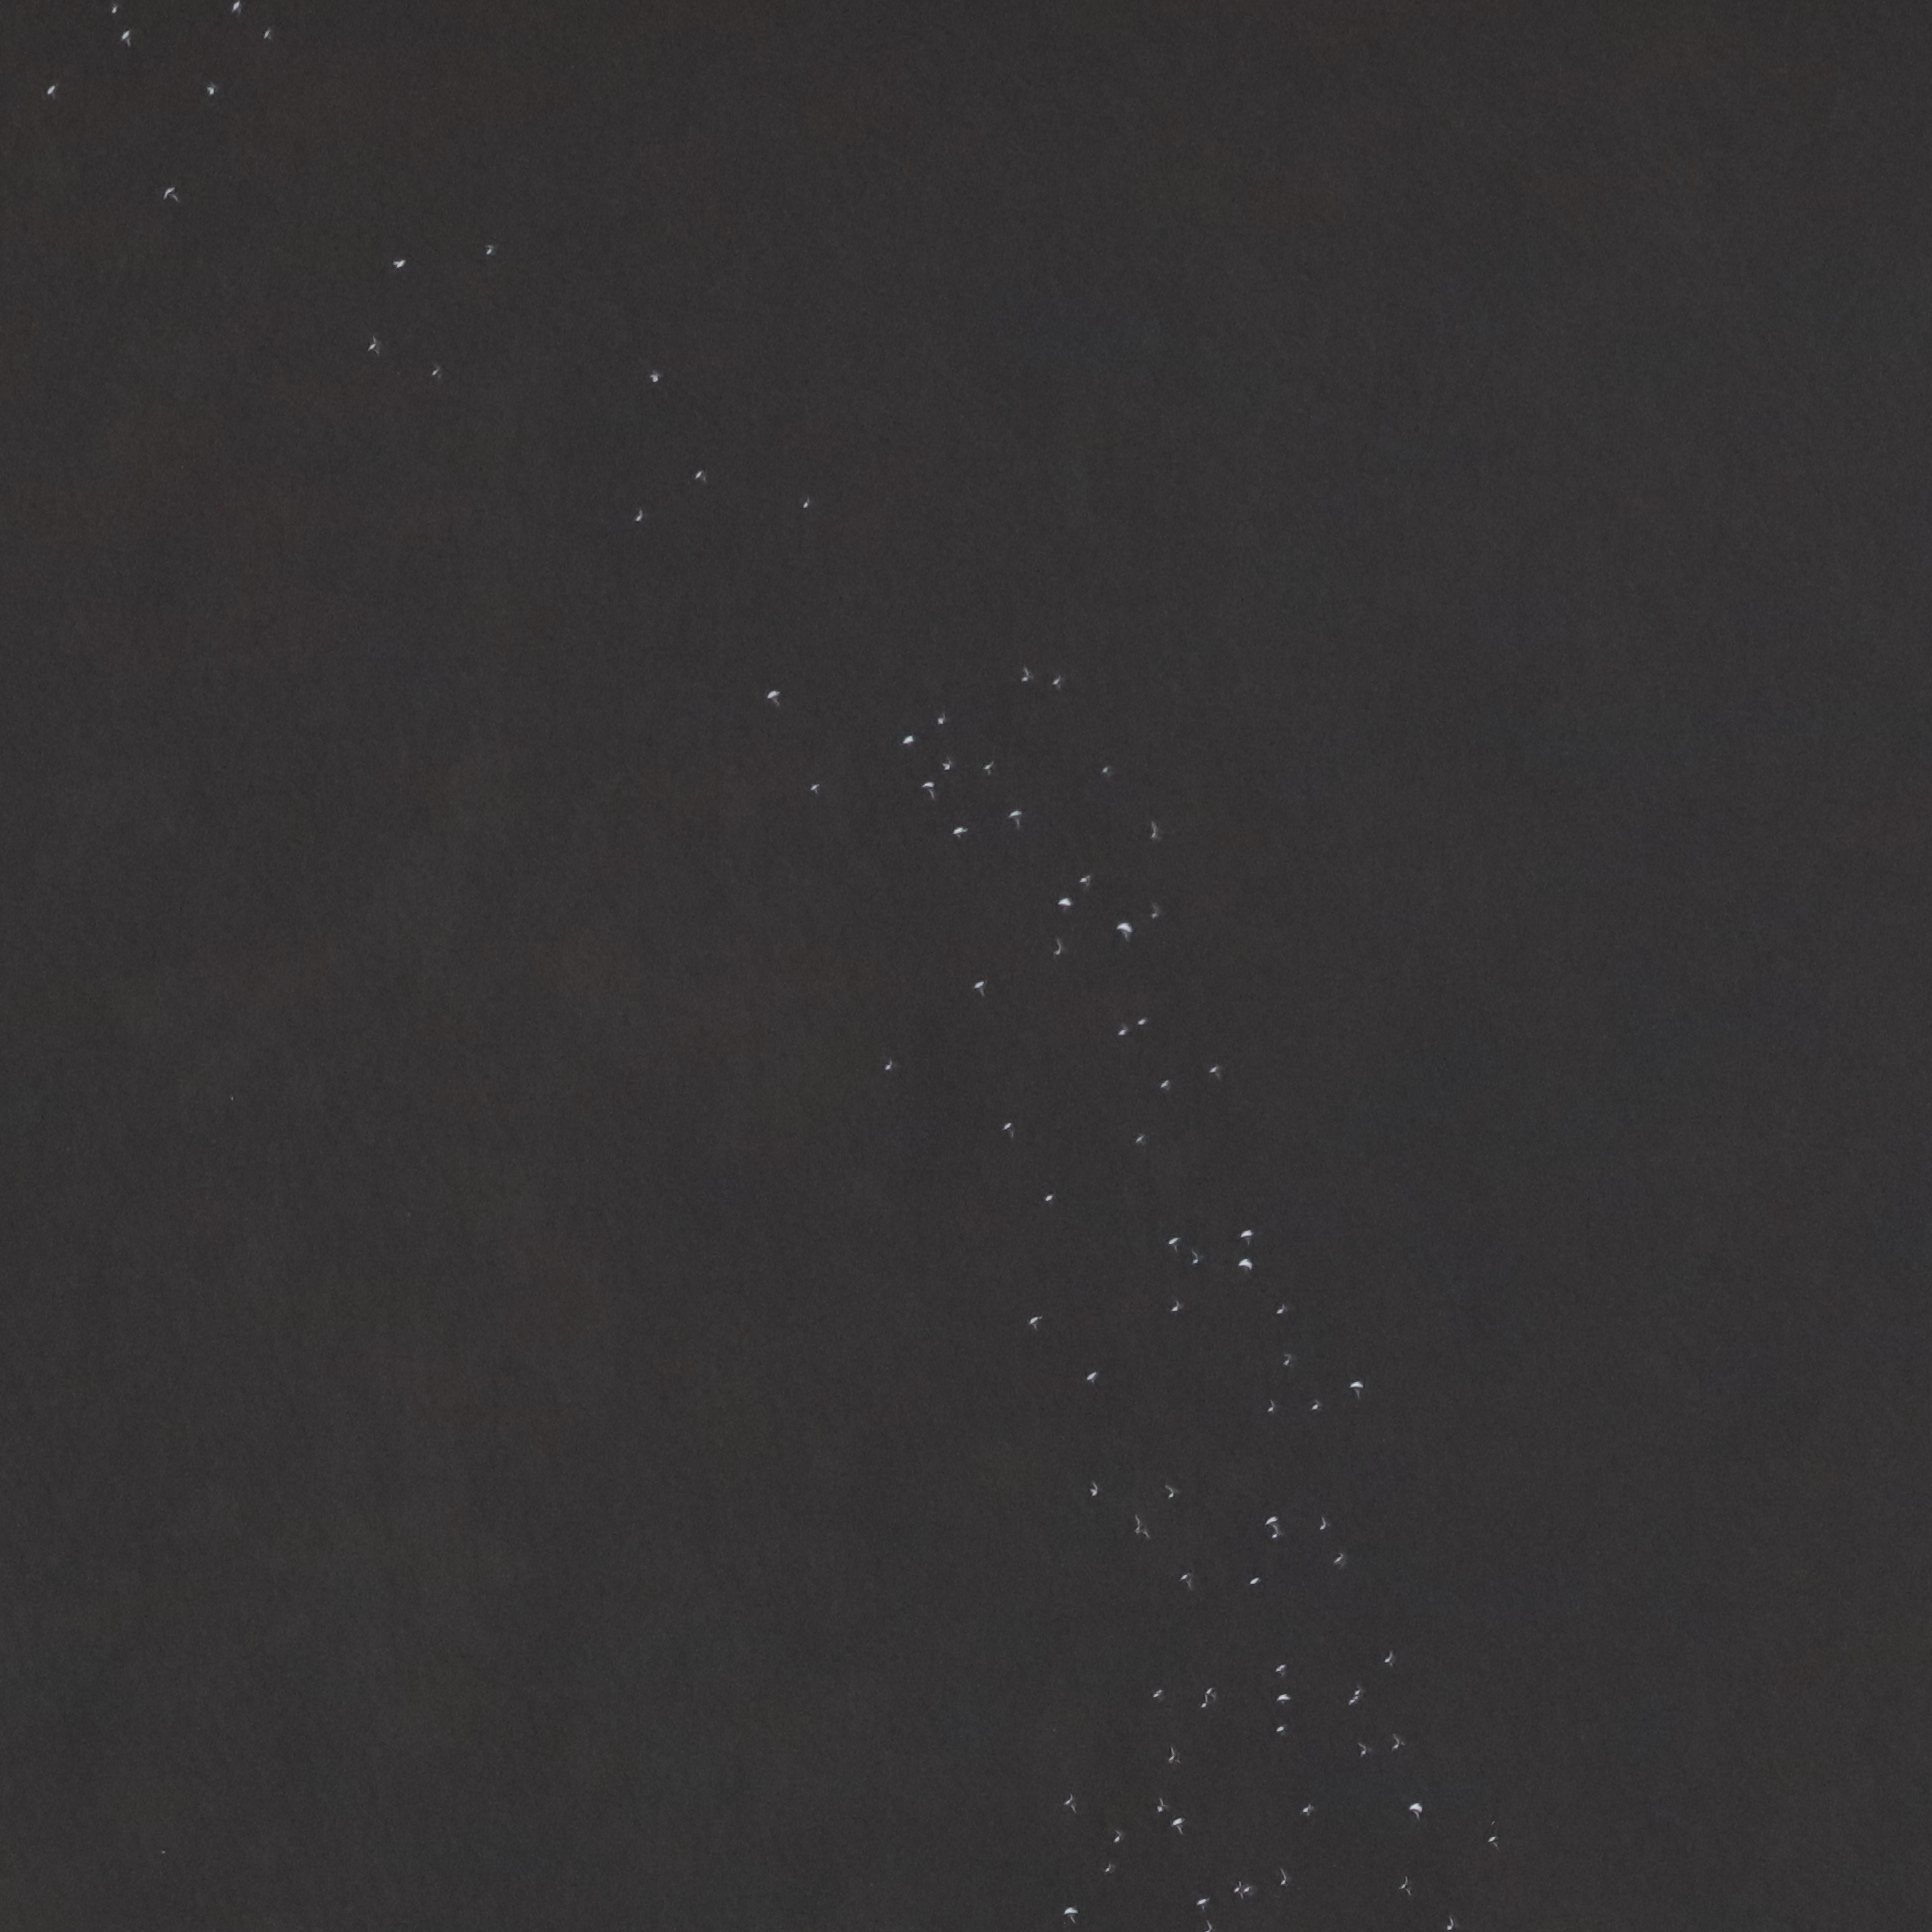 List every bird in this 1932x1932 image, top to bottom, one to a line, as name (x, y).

other bird (115, 5)
other bird (235, 6)
other bird (265, 32)
other bird (122, 34)
other bird (47, 91)
other bird (212, 91)
other bird (171, 193)
other bird (482, 250)
other bird (401, 275)
other bird (382, 351)
other bird (444, 369)
other bird (663, 387)
other bird (711, 479)
other bird (812, 510)
other bird (645, 512)
other bird (1031, 670)
other bird (1062, 685)
other bird (773, 691)
other bird (947, 712)
other bird (910, 739)
other bird (949, 761)
other bird (993, 765)
other bird (817, 774)
other bird (1109, 774)
other bird (933, 784)
other bird (1013, 811)
other bird (968, 815)
other bird (1164, 830)
other bird (1094, 870)
other bird (1062, 896)
other bird (1161, 906)
other bird (1130, 925)
other bird (1063, 948)
other bird (988, 988)
other bird (1147, 1021)
other bird (1122, 1033)
other bird (896, 1068)
other bird (1217, 1075)
other bird (1171, 1084)
other bird (1005, 1136)
other bird (1141, 1139)
other bird (1045, 1192)
other bird (1247, 1234)
other bird (1175, 1247)
other bird (1252, 1265)
other bird (1199, 1267)
other bird (1287, 1300)
other bird (1185, 1301)
other bird (1033, 1318)
other bird (1294, 1354)
other bird (1096, 1375)
other bird (1359, 1385)
other bird (1326, 1397)
other bird (1278, 1402)
other bird (1093, 1480)
other bird (1183, 1490)
other bird (1272, 1519)
other bird (1323, 1520)
other bird (1146, 1527)
other bird (1291, 1541)
other bird (1339, 1565)
other bird (1253, 1576)
other bird (1187, 1586)
other bird (1395, 1650)
other bird (1283, 1665)
other bird (1364, 1693)
other bird (1218, 1696)
other bird (1288, 1697)
other bird (1156, 1700)
other bird (1287, 1725)
other bird (1401, 1747)
other bird (1366, 1748)
other bird (1169, 1755)
other bird (1093, 1802)
other bird (1168, 1806)
other bird (1413, 1808)
other bird (1306, 1815)
other bird (1184, 1827)
other bird (1131, 1834)
other bird (1501, 1844)
other bird (1124, 1869)
other bird (1293, 1879)
other bird (1238, 1887)
other bird (1405, 1887)
other bird (1246, 1892)
other bird (1207, 1903)
other bird (1082, 1906)
other bird (1463, 1918)
other bird (1210, 1931)